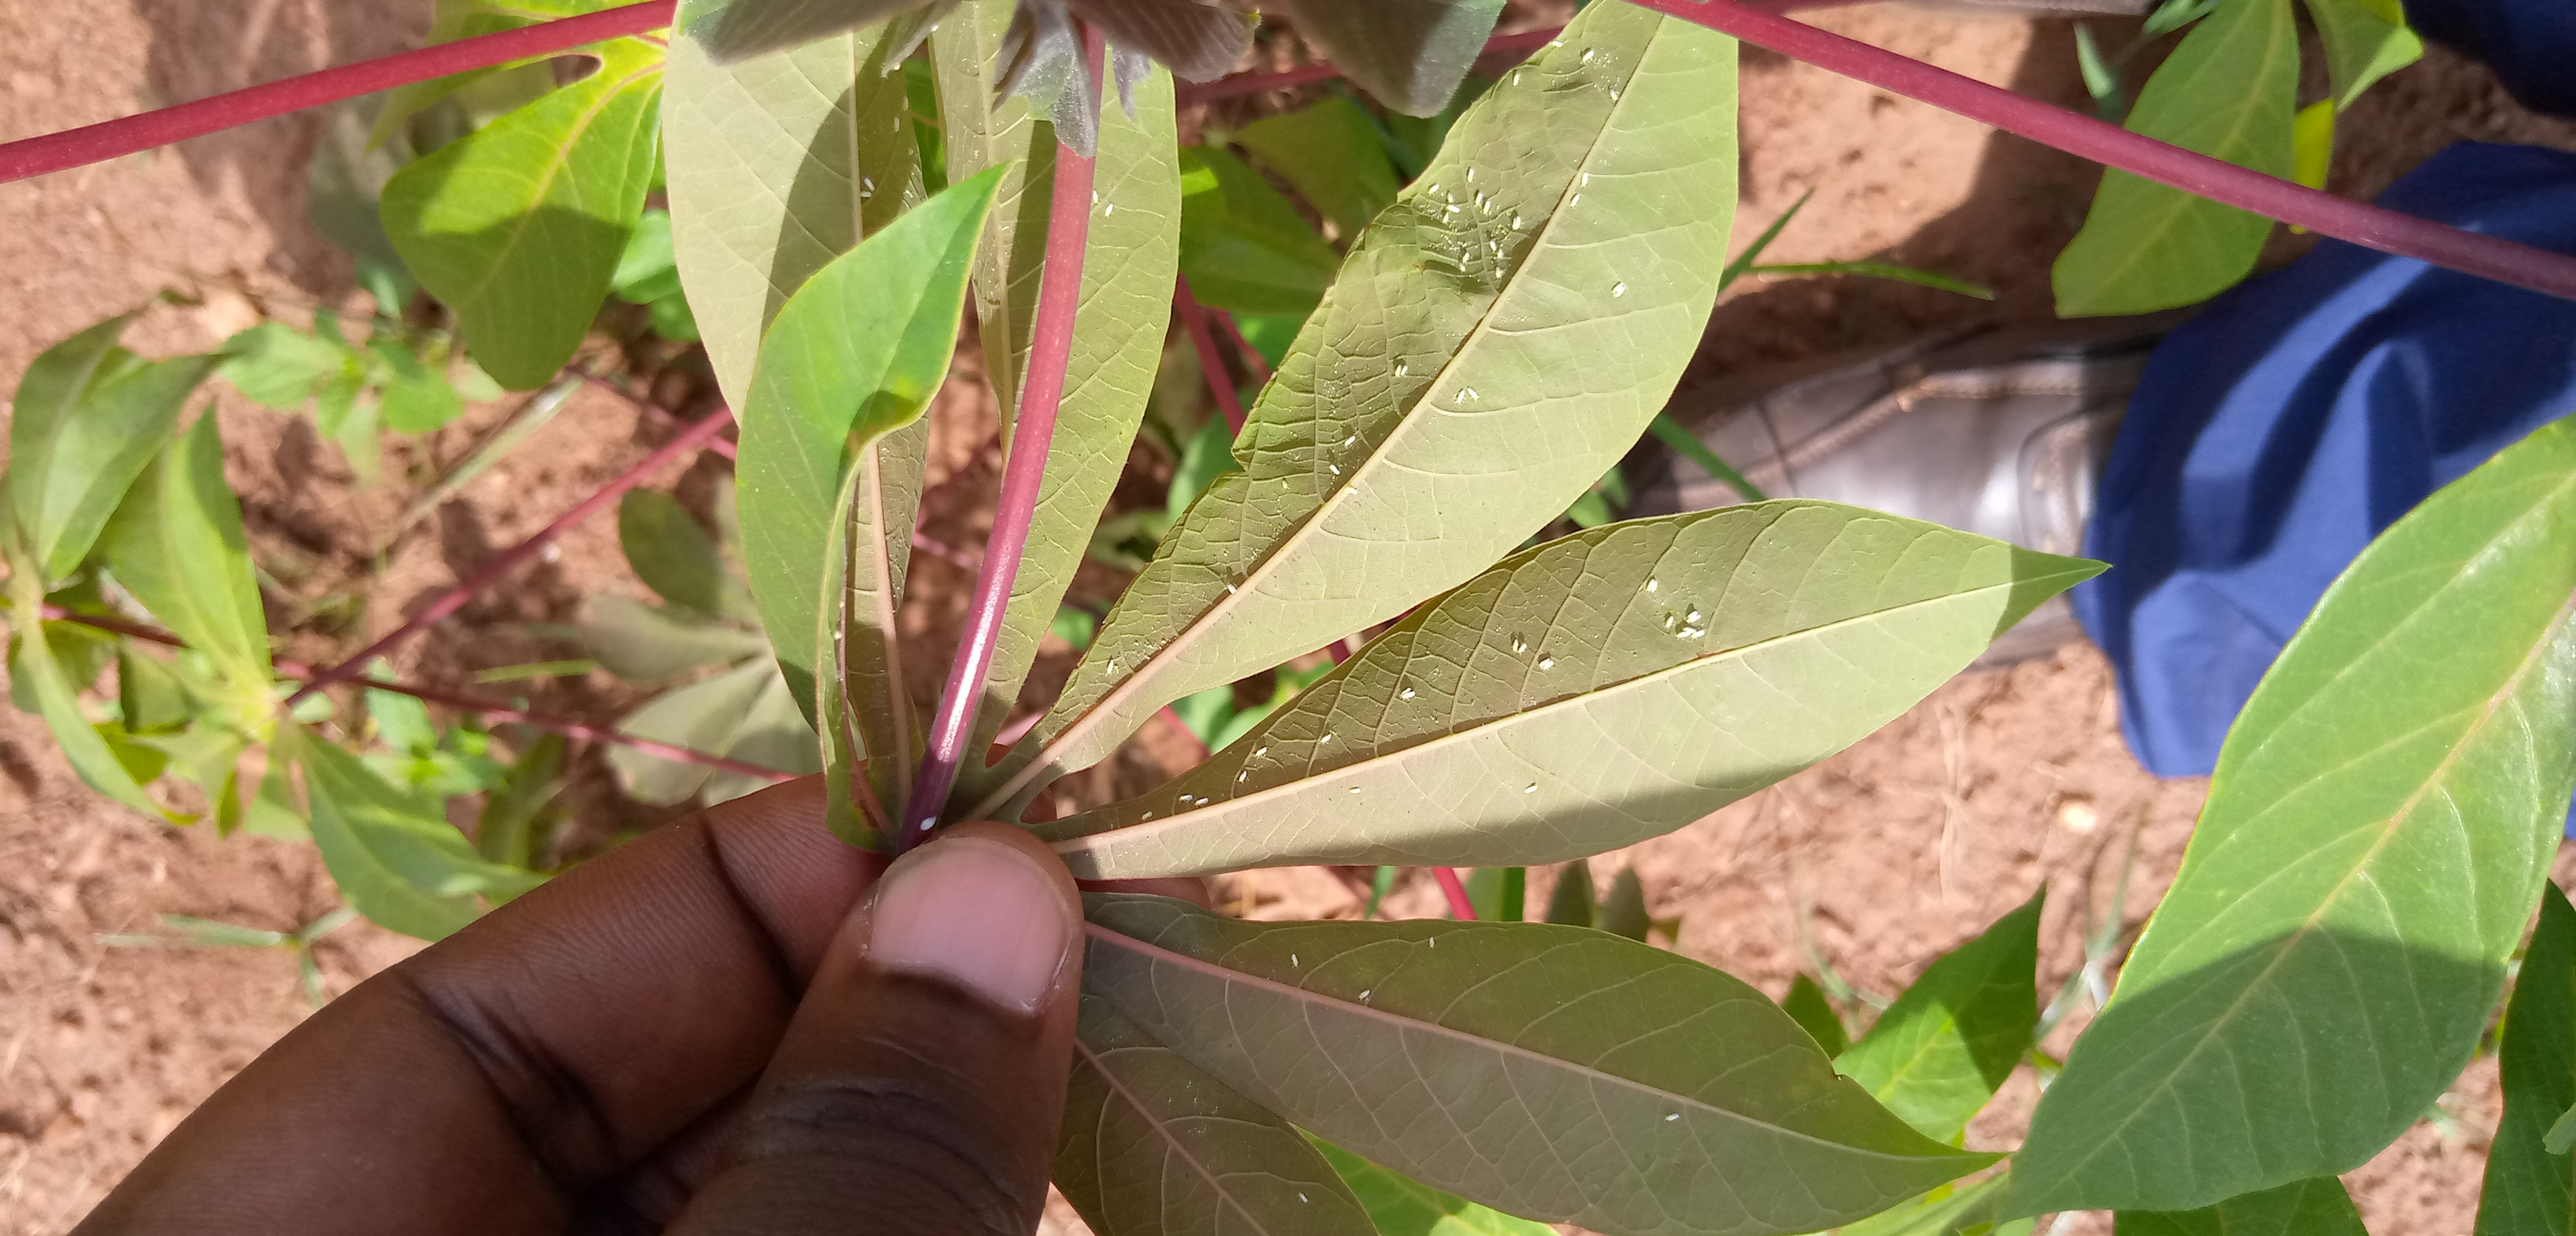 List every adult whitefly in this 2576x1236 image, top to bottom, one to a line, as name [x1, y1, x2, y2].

whitefly [931, 23, 940, 33]
whitefly [1550, 39, 1564, 49]
whitefly [1580, 44, 1596, 64]
whitefly [1511, 71, 1523, 88]
whitefly [1607, 86, 1620, 103]
whitefly [900, 94, 911, 112]
whitefly [891, 113, 903, 134]
whitefly [1465, 166, 1476, 184]
whitefly [1579, 170, 1590, 189]
whitefly [862, 177, 878, 192]
whitefly [1426, 182, 1441, 197]
whitefly [1092, 187, 1101, 205]
whitefly [860, 190, 875, 199]
whitefly [1444, 191, 1455, 203]
whitefly [1474, 191, 1484, 207]
whitefly [1569, 192, 1582, 210]
whitefly [1482, 200, 1493, 215]
whitefly [1103, 201, 1115, 218]
whitefly [1445, 203, 1461, 214]
whitefly [1441, 211, 1450, 226]
whitefly [1516, 213, 1522, 230]
whitefly [1511, 215, 1515, 230]
whitefly [1488, 239, 1498, 252]
whitefly [1497, 247, 1505, 260]
whitefly [1462, 250, 1471, 264]
whitefly [1457, 261, 1466, 274]
whitefly [1493, 264, 1503, 280]
whitefly [1611, 281, 1624, 294]
whitefly [1615, 285, 1627, 299]
whitefly [1394, 363, 1403, 379]
whitefly [1400, 364, 1409, 377]
whitefly [1466, 384, 1481, 402]
whitefly [1455, 388, 1466, 404]
whitefly [1342, 433, 1359, 448]
whitefly [1329, 462, 1343, 477]
whitefly [1280, 477, 1291, 491]
whitefly [1345, 485, 1361, 498]
whitefly [1646, 577, 1654, 592]
whitefly [1651, 579, 1658, 593]
whitefly [1226, 581, 1239, 596]
whitefly [1686, 609, 1698, 619]
whitefly [1664, 613, 1676, 629]
whitefly [1687, 613, 1701, 624]
whitefly [1681, 626, 1698, 633]
whitefly [1691, 628, 1707, 640]
whitefly [1676, 631, 1692, 639]
whitefly [1511, 639, 1520, 653]
whitefly [1518, 642, 1528, 653]
whitefly [1103, 656, 1115, 676]
whitefly [1538, 657, 1551, 668]
whitefly [1543, 660, 1555, 671]
whitefly [1399, 686, 1412, 697]
whitefly [1401, 689, 1417, 700]
whitefly [1319, 731, 1335, 746]
whitefly [1253, 744, 1269, 759]
whitefly [1236, 768, 1250, 784]
whitefly [1523, 782, 1540, 795]
whitefly [1345, 784, 1364, 796]
whitefly [1178, 792, 1195, 802]
whitefly [1193, 795, 1210, 808]
whitefly [1141, 809, 1155, 822]
whitefly [1428, 933, 1437, 951]
whitefly [1289, 951, 1302, 969]
whitefly [1358, 986, 1371, 1002]
whitefly [1661, 1109, 1682, 1124]
whitefly [1295, 1189, 1312, 1206]